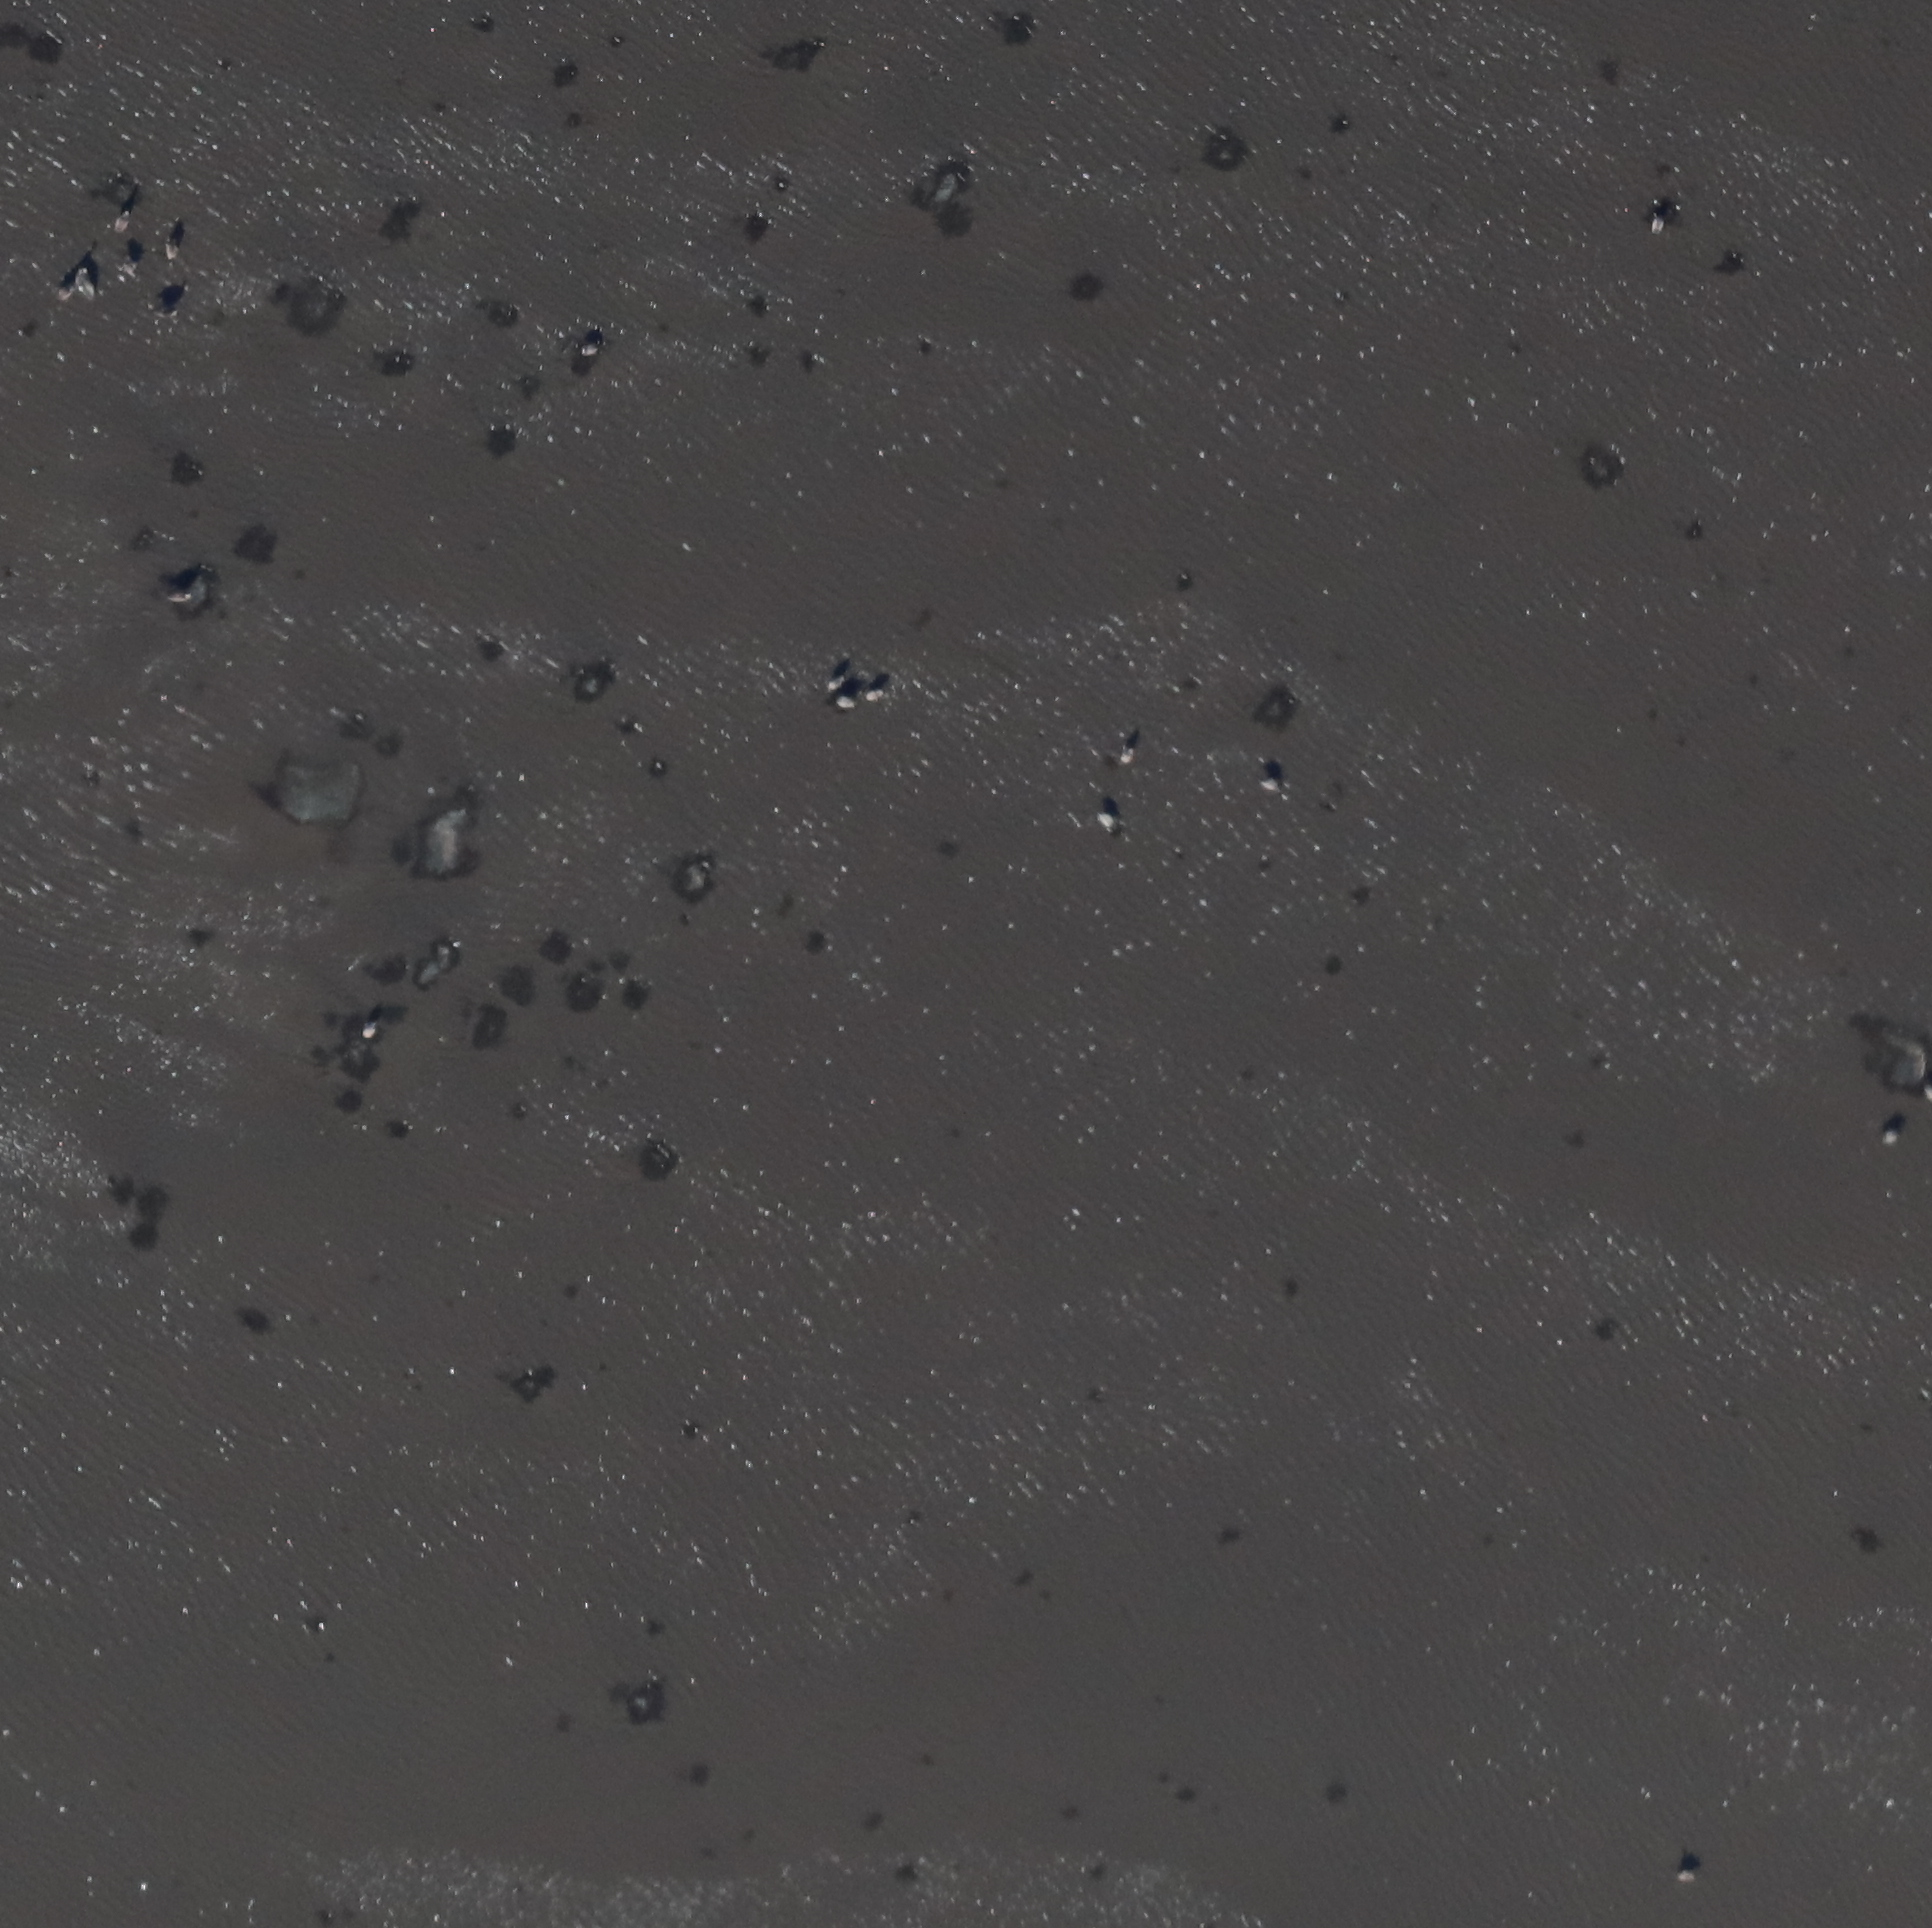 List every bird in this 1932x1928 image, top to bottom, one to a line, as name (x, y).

Canada goose (123, 221)
Canada goose (1657, 224)
Canada goose (172, 248)
Canada goose (64, 296)
Canada goose (165, 312)
Canada goose (588, 347)
Canada goose (177, 595)
Canada goose (837, 683)
Canada goose (873, 695)
Canada goose (846, 700)
Canada goose (1128, 756)
Canada goose (1270, 785)
Canada goose (1104, 819)
Canada goose (368, 1031)
Canada goose (1893, 1136)
Canada goose (1687, 1873)